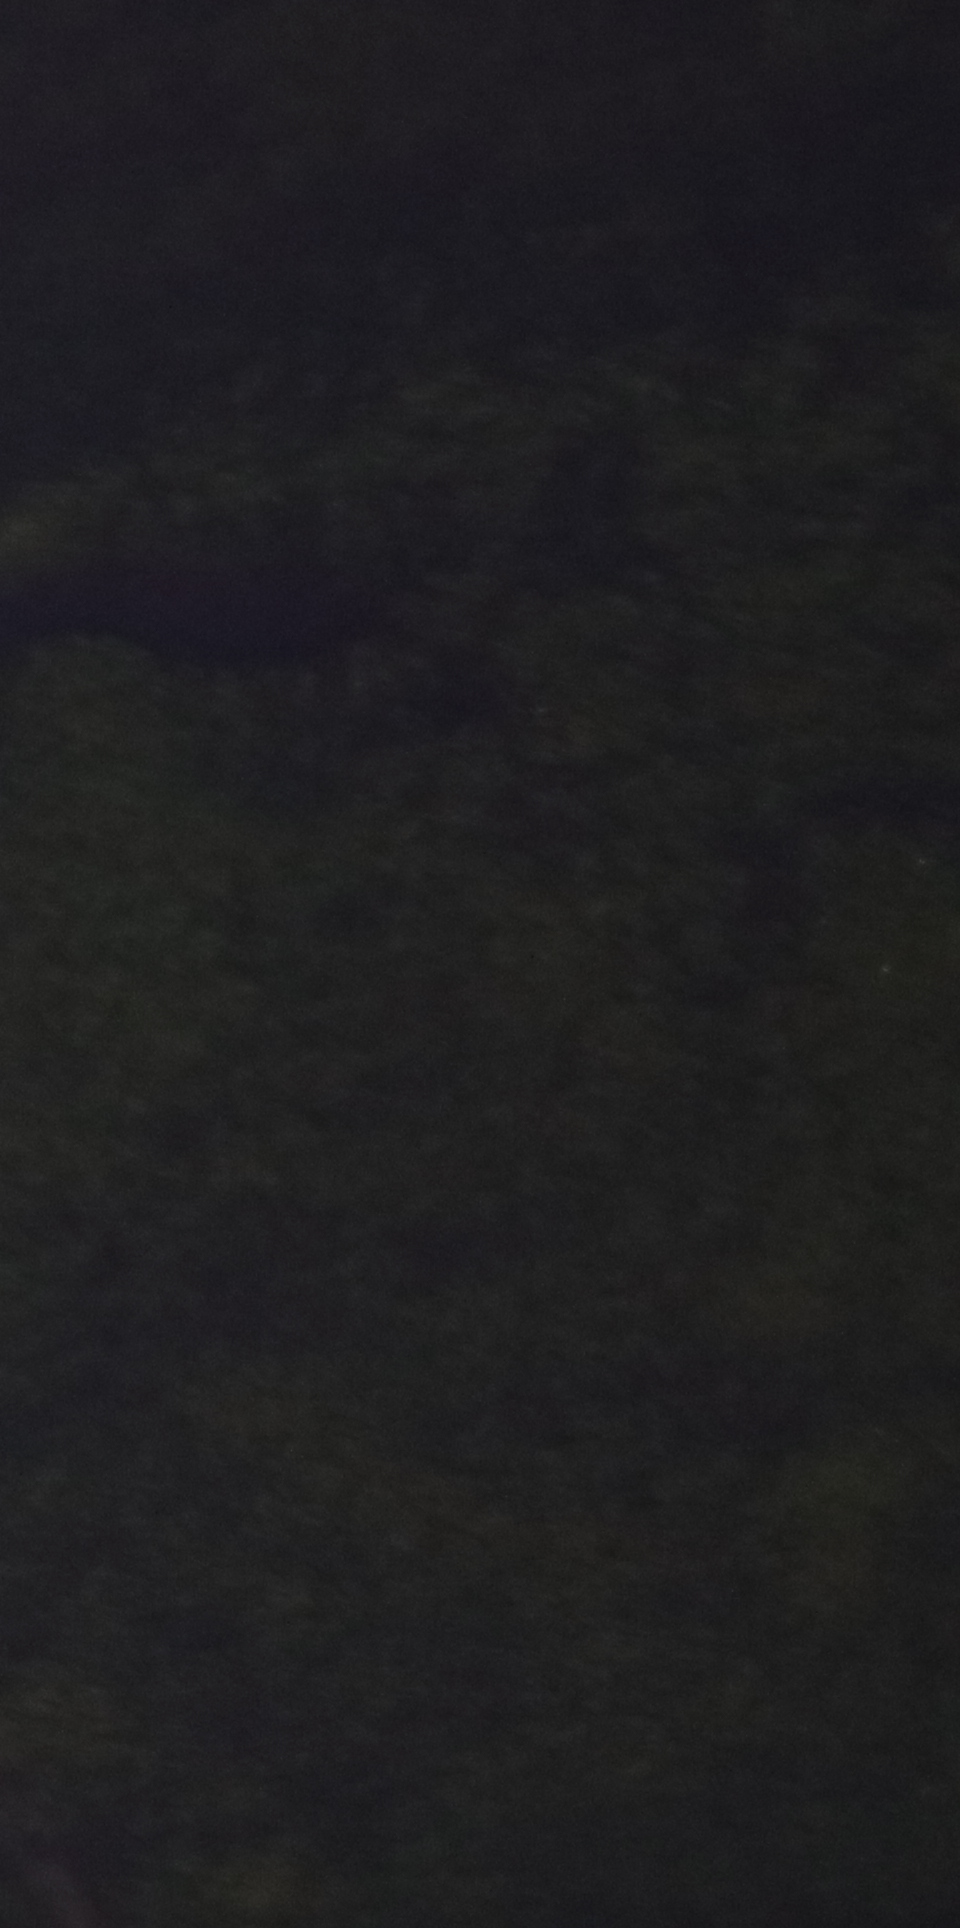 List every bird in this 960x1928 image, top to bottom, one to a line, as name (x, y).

None